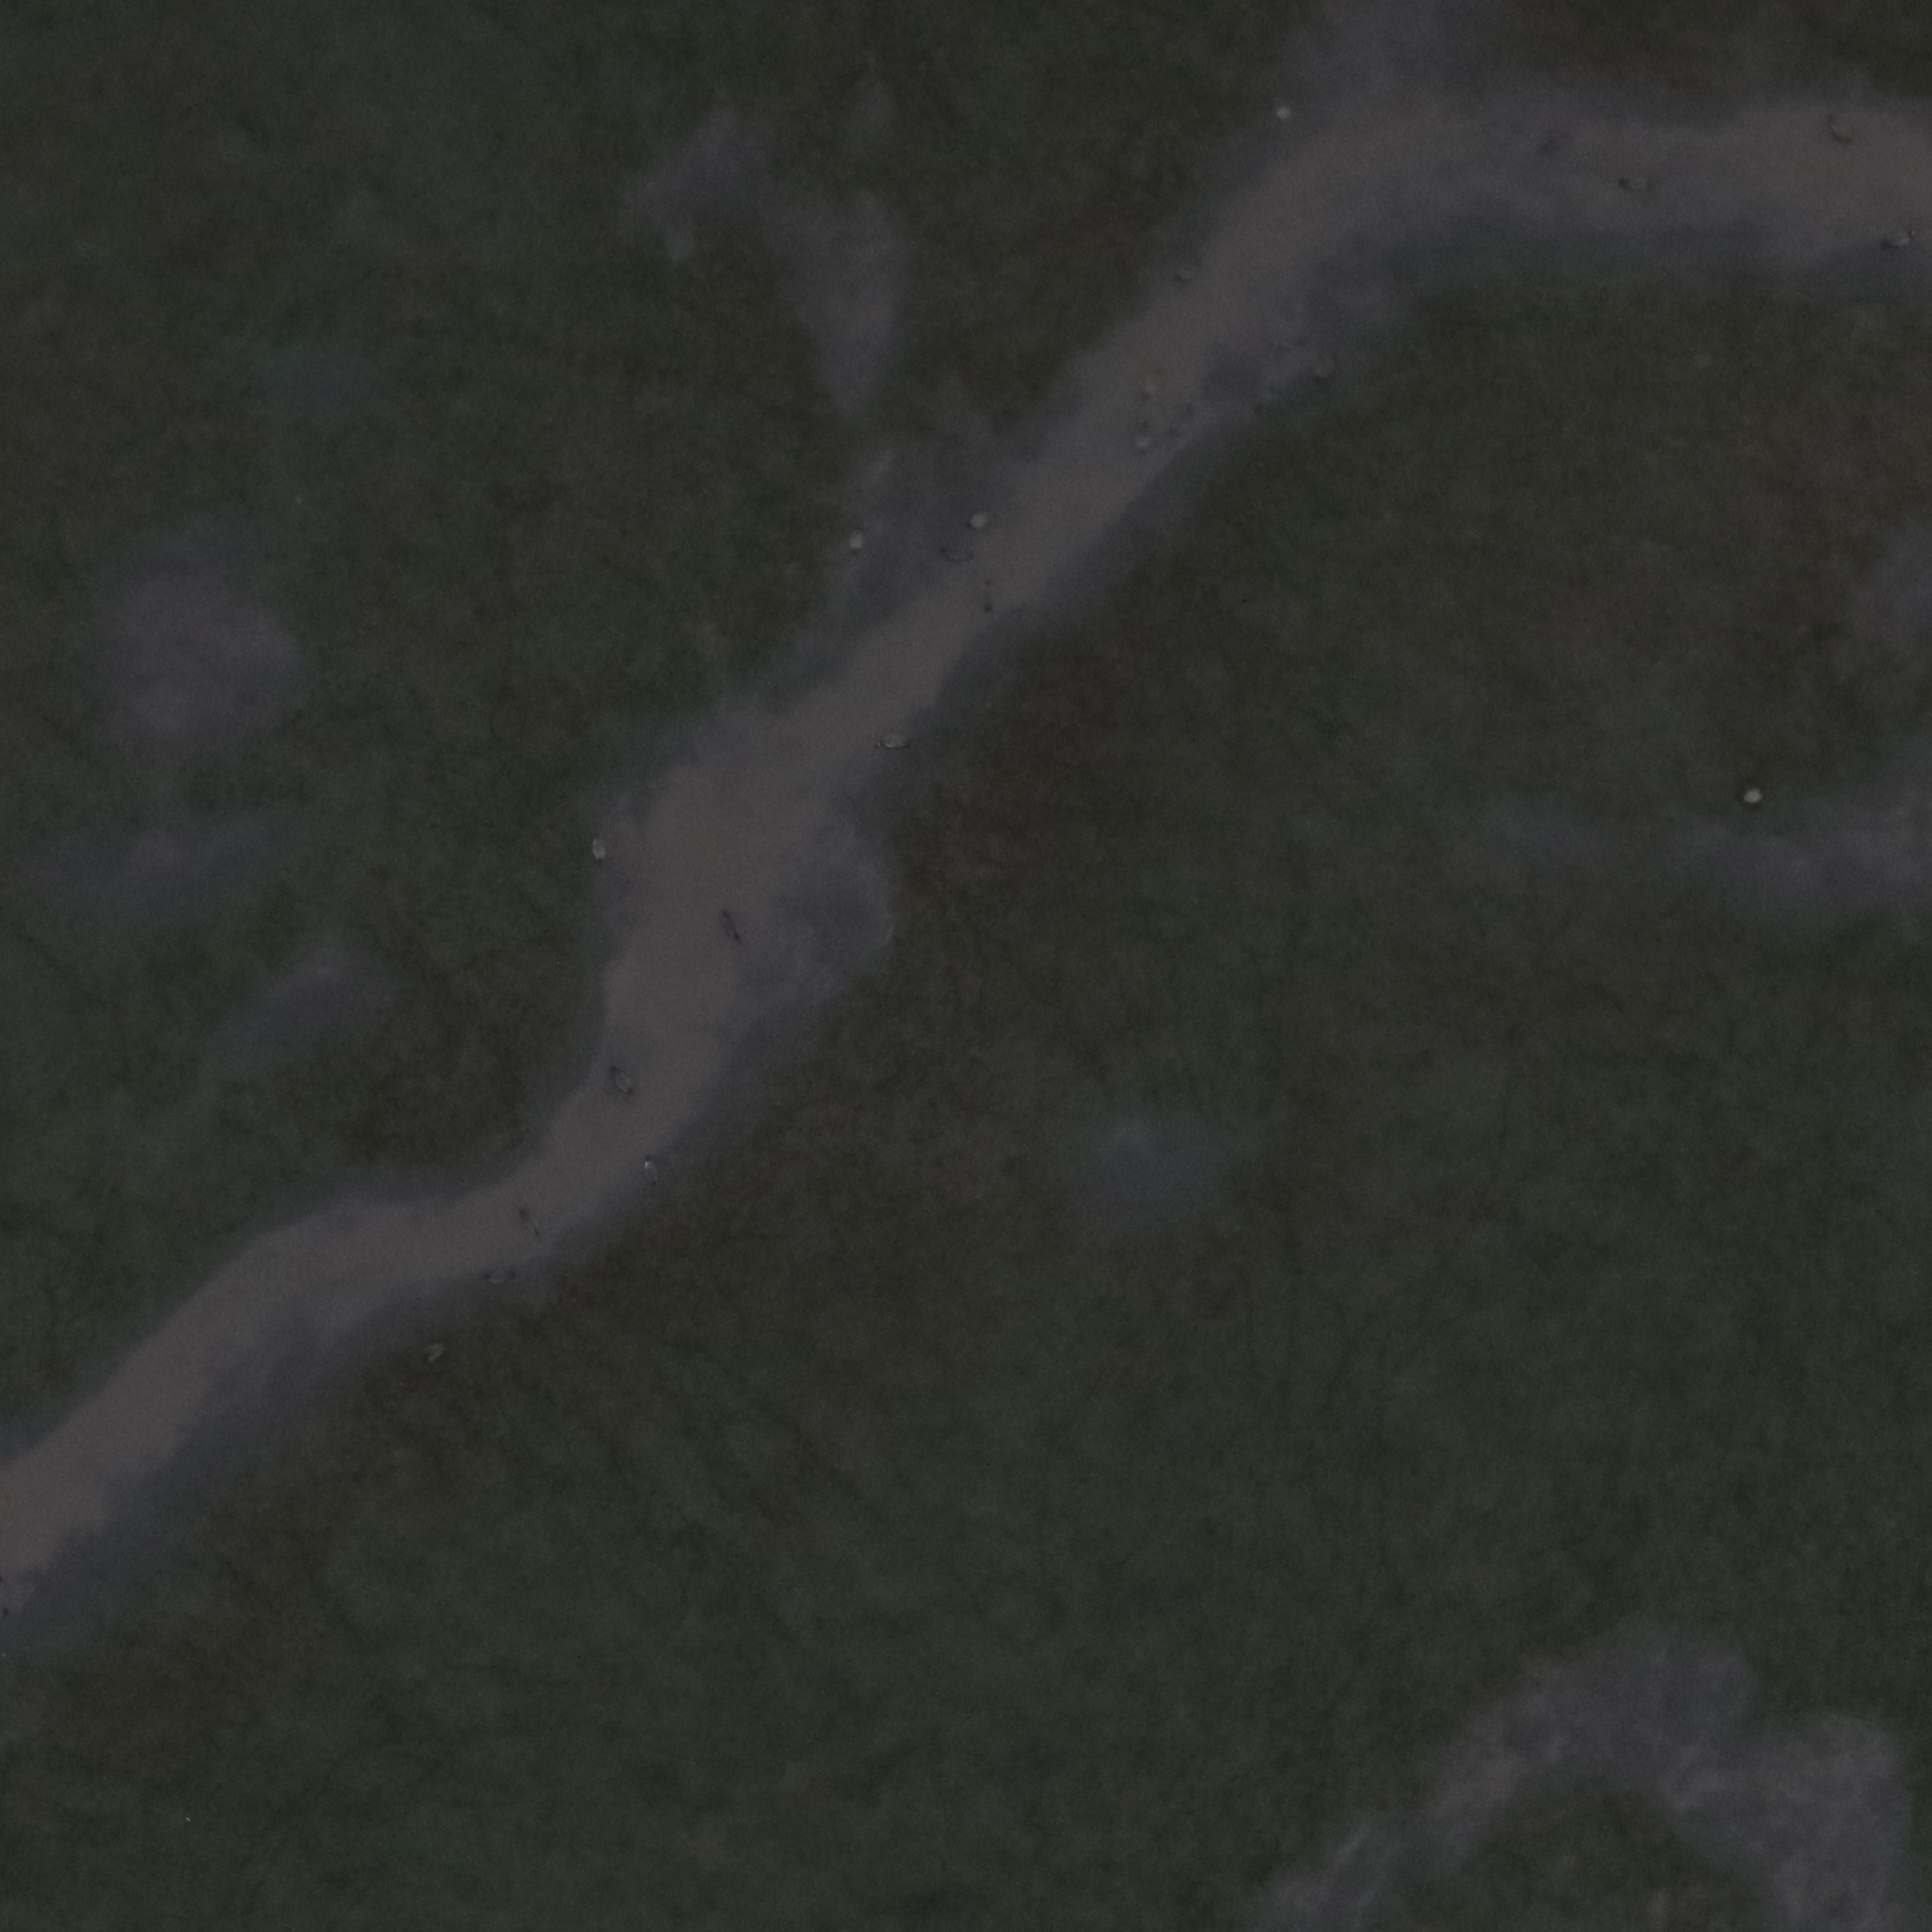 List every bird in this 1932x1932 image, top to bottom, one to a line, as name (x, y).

Canada goose (1279, 104)
Canada goose (1837, 128)
Canada goose (1553, 140)
Canada goose (1627, 180)
Canada goose (1903, 239)
Canada goose (1187, 273)
Canada goose (1295, 334)
Canada goose (1317, 370)
Canada goose (1148, 385)
Canada goose (1254, 405)
Canada goose (1180, 422)
Canada goose (1142, 432)
Canada goose (978, 519)
Canada goose (857, 536)
Canada goose (952, 551)
Canada goose (986, 591)
Canada goose (898, 743)
Canada goose (599, 848)
Canada goose (735, 927)
Canada goose (625, 1087)
Canada goose (651, 1165)
Canada goose (529, 1219)
Canada goose (493, 1276)
Canada goose (440, 1349)